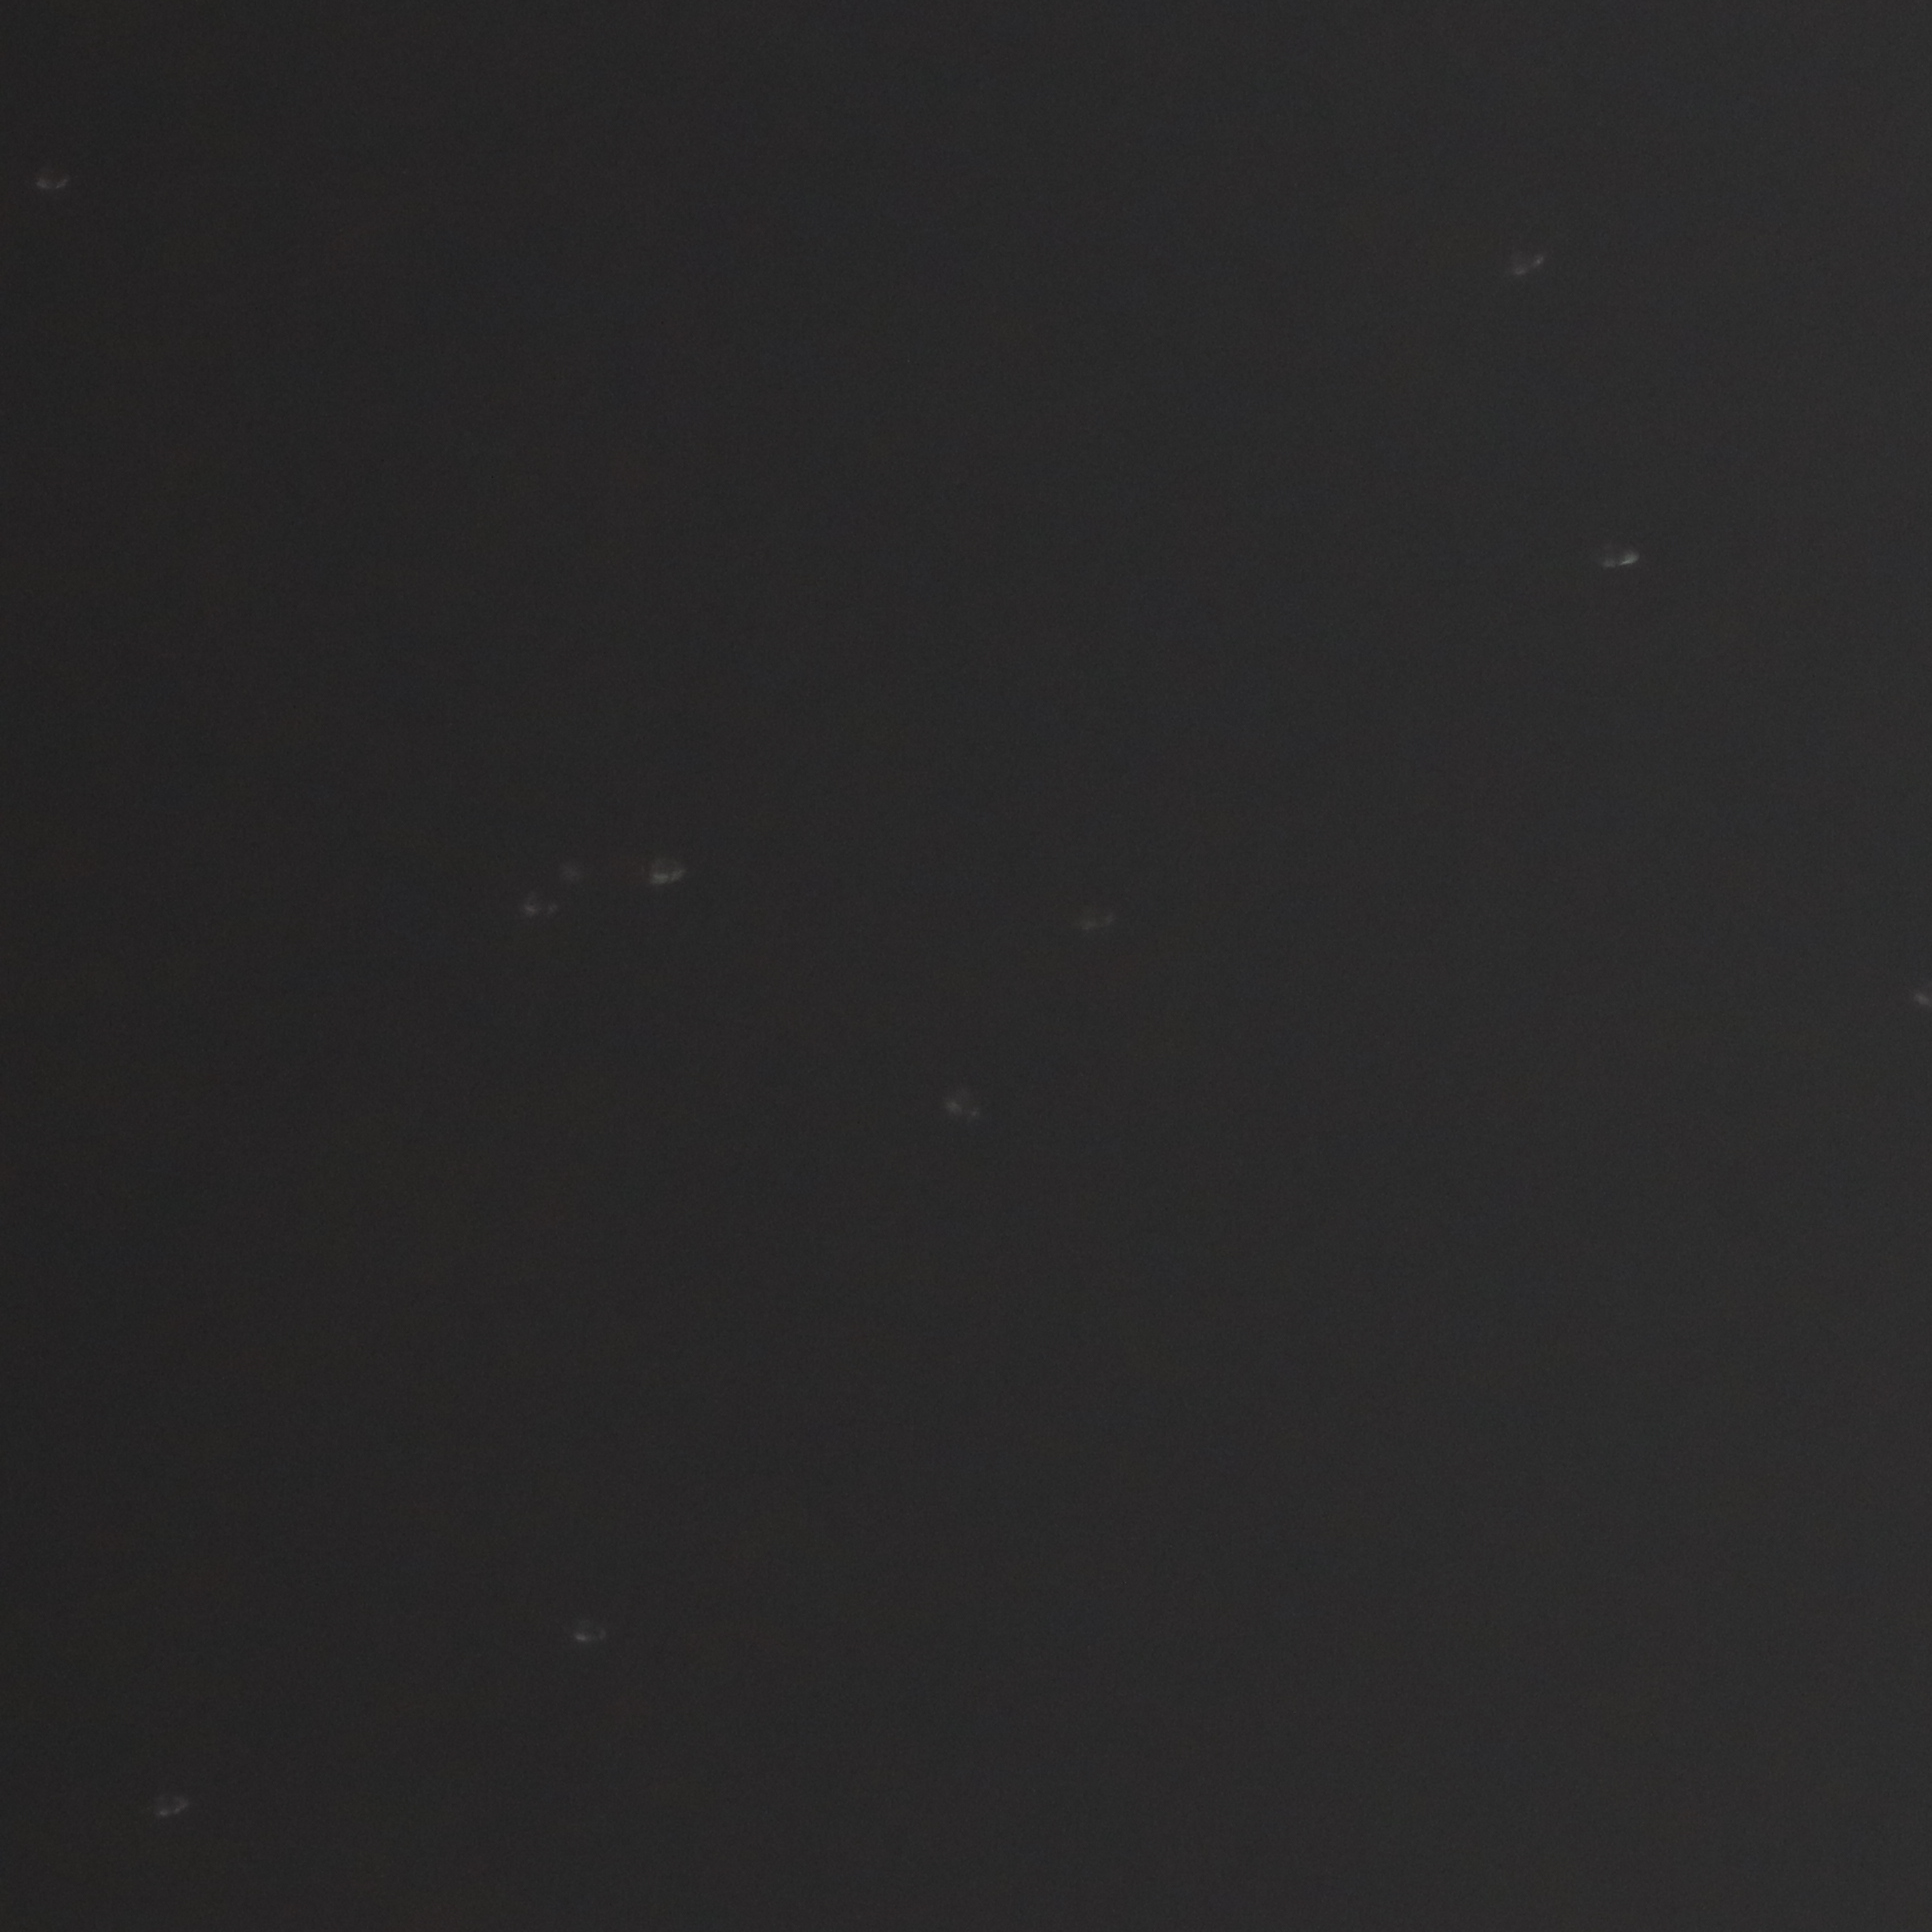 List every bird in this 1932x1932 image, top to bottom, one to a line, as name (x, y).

brant (47, 178)
brant (1526, 258)
brant (1619, 554)
brant (674, 873)
brant (544, 905)
brant (1097, 927)
brant (1928, 991)
brant (955, 1099)
brant (596, 1632)
brant (169, 1803)